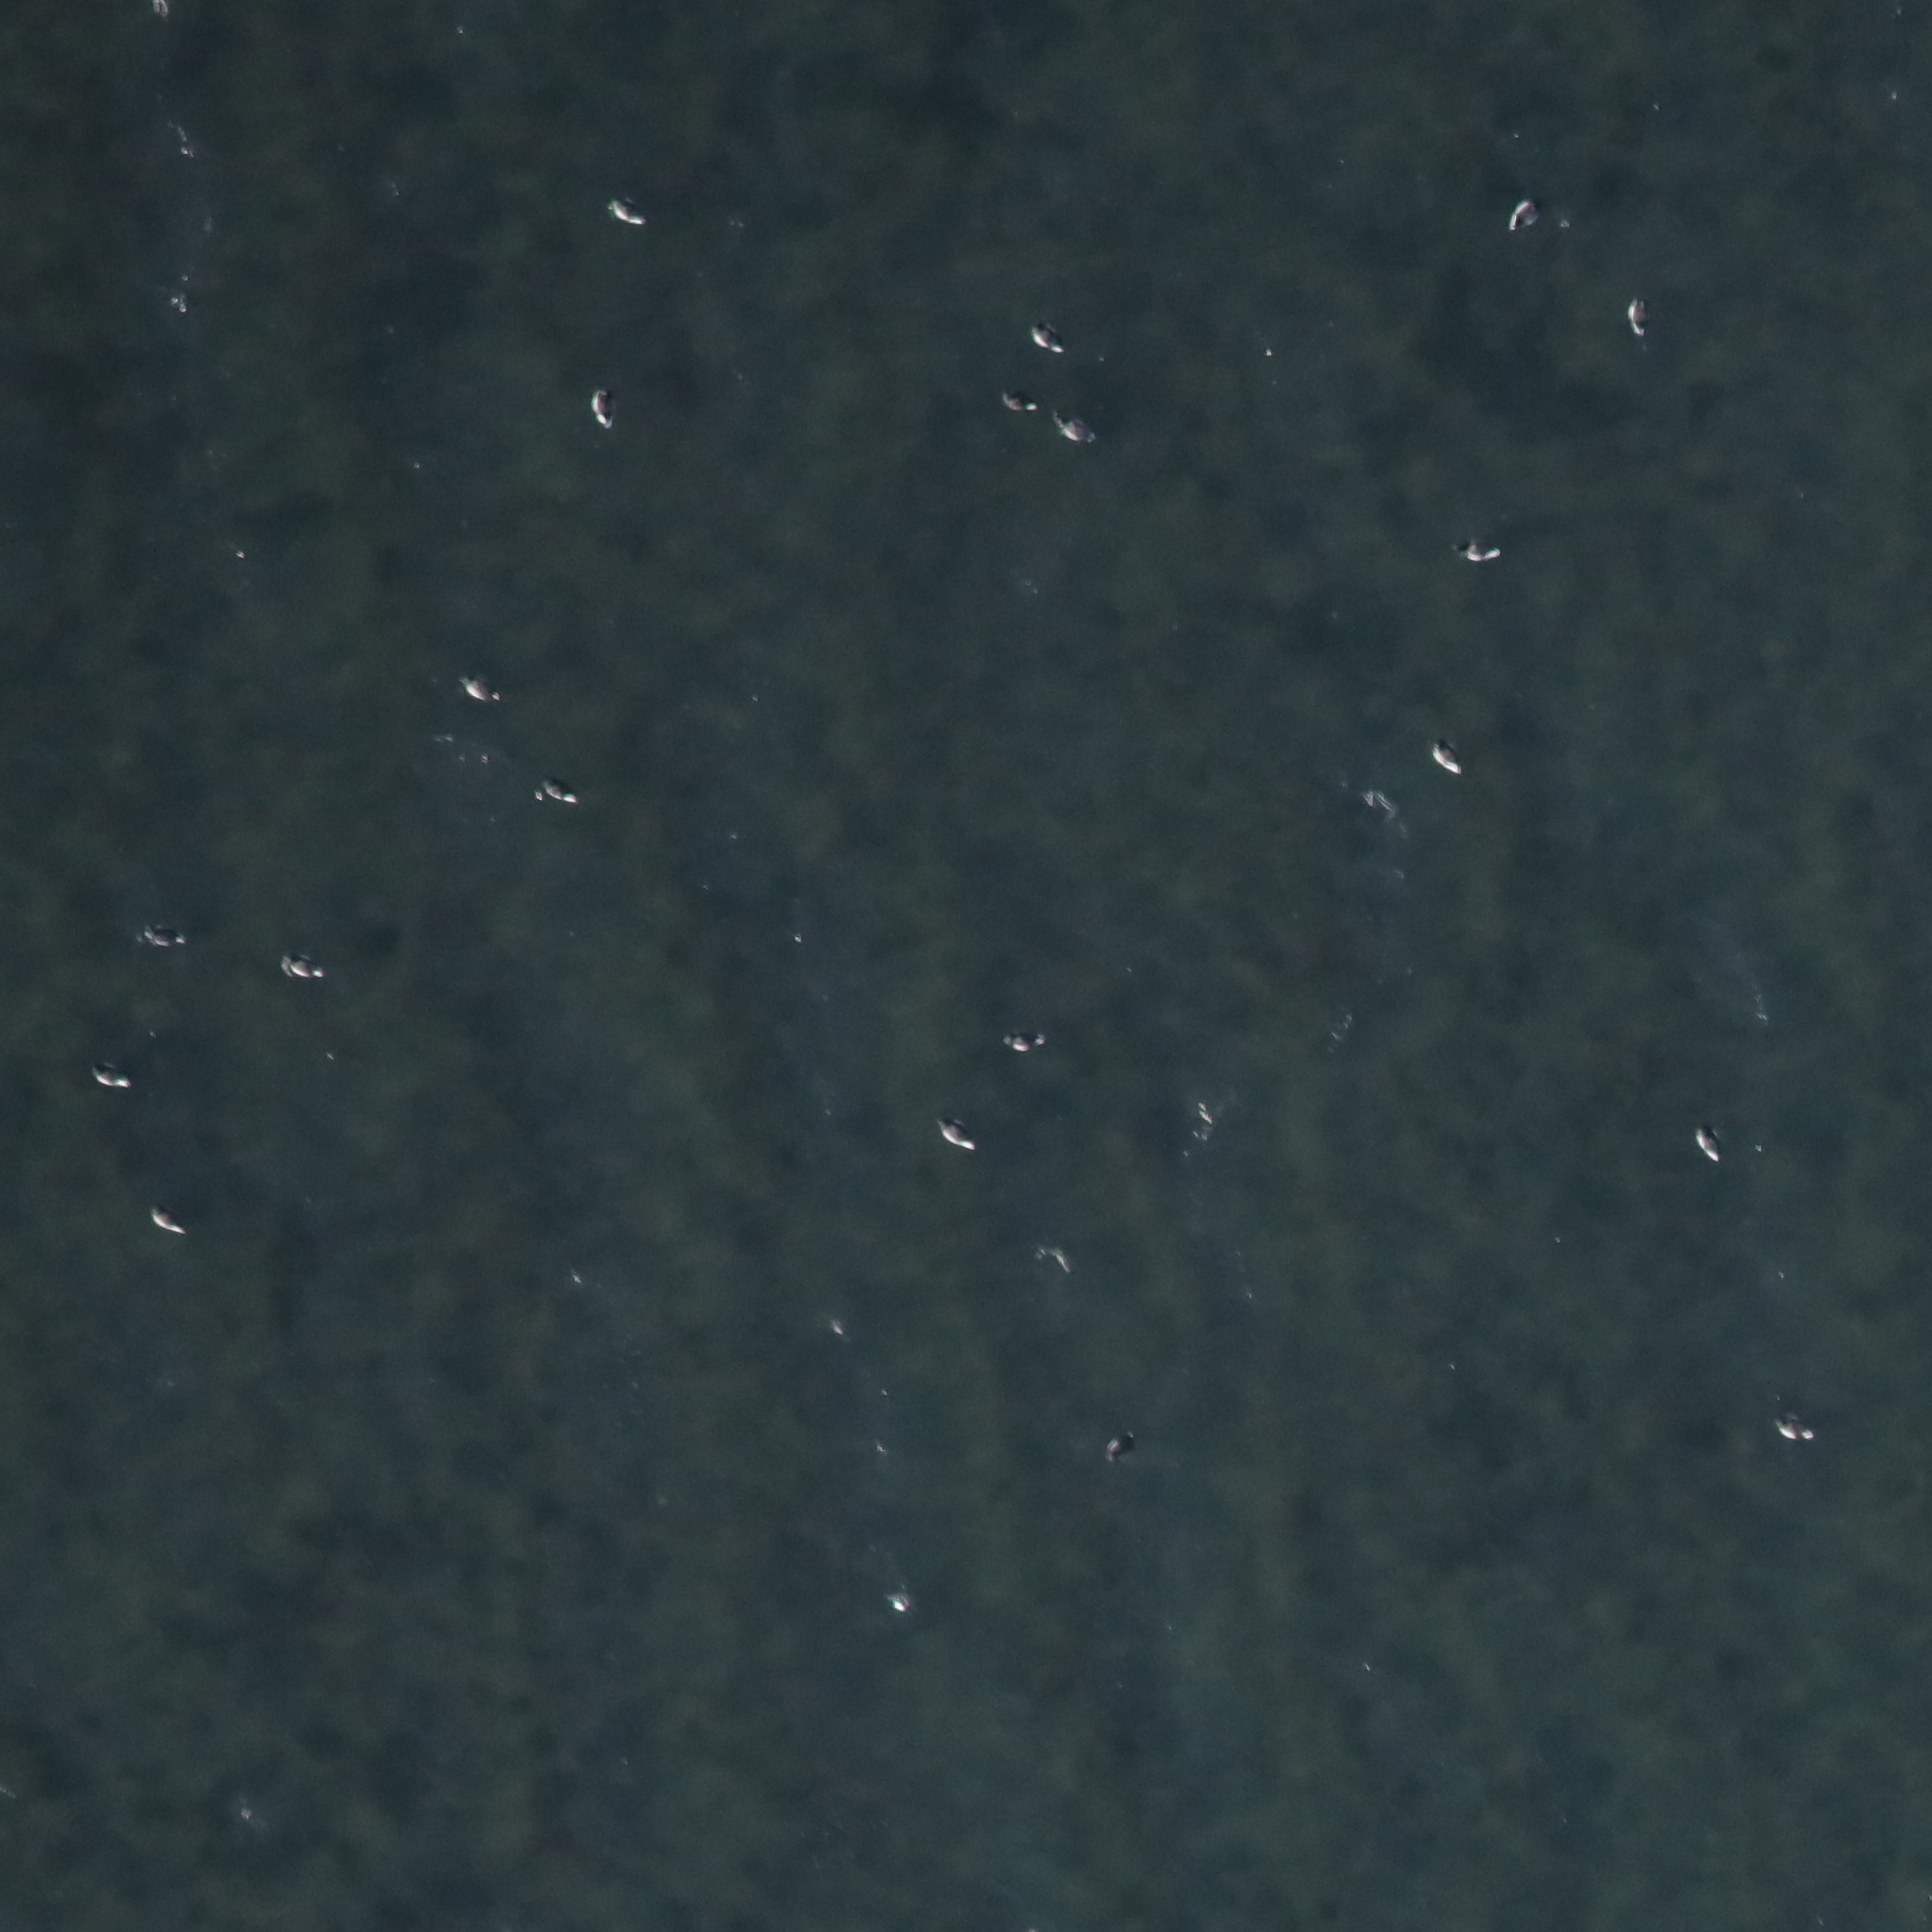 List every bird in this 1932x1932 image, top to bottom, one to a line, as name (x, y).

brant (628, 211)
brant (1525, 215)
brant (1638, 316)
brant (1045, 336)
brant (1022, 399)
brant (603, 405)
brant (1076, 429)
brant (1476, 550)
brant (479, 688)
brant (1446, 755)
brant (561, 791)
brant (162, 936)
brant (304, 967)
brant (1024, 1041)
brant (110, 1074)
brant (956, 1133)
brant (1708, 1142)
brant (166, 1218)
brant (1792, 1426)
brant (1119, 1447)